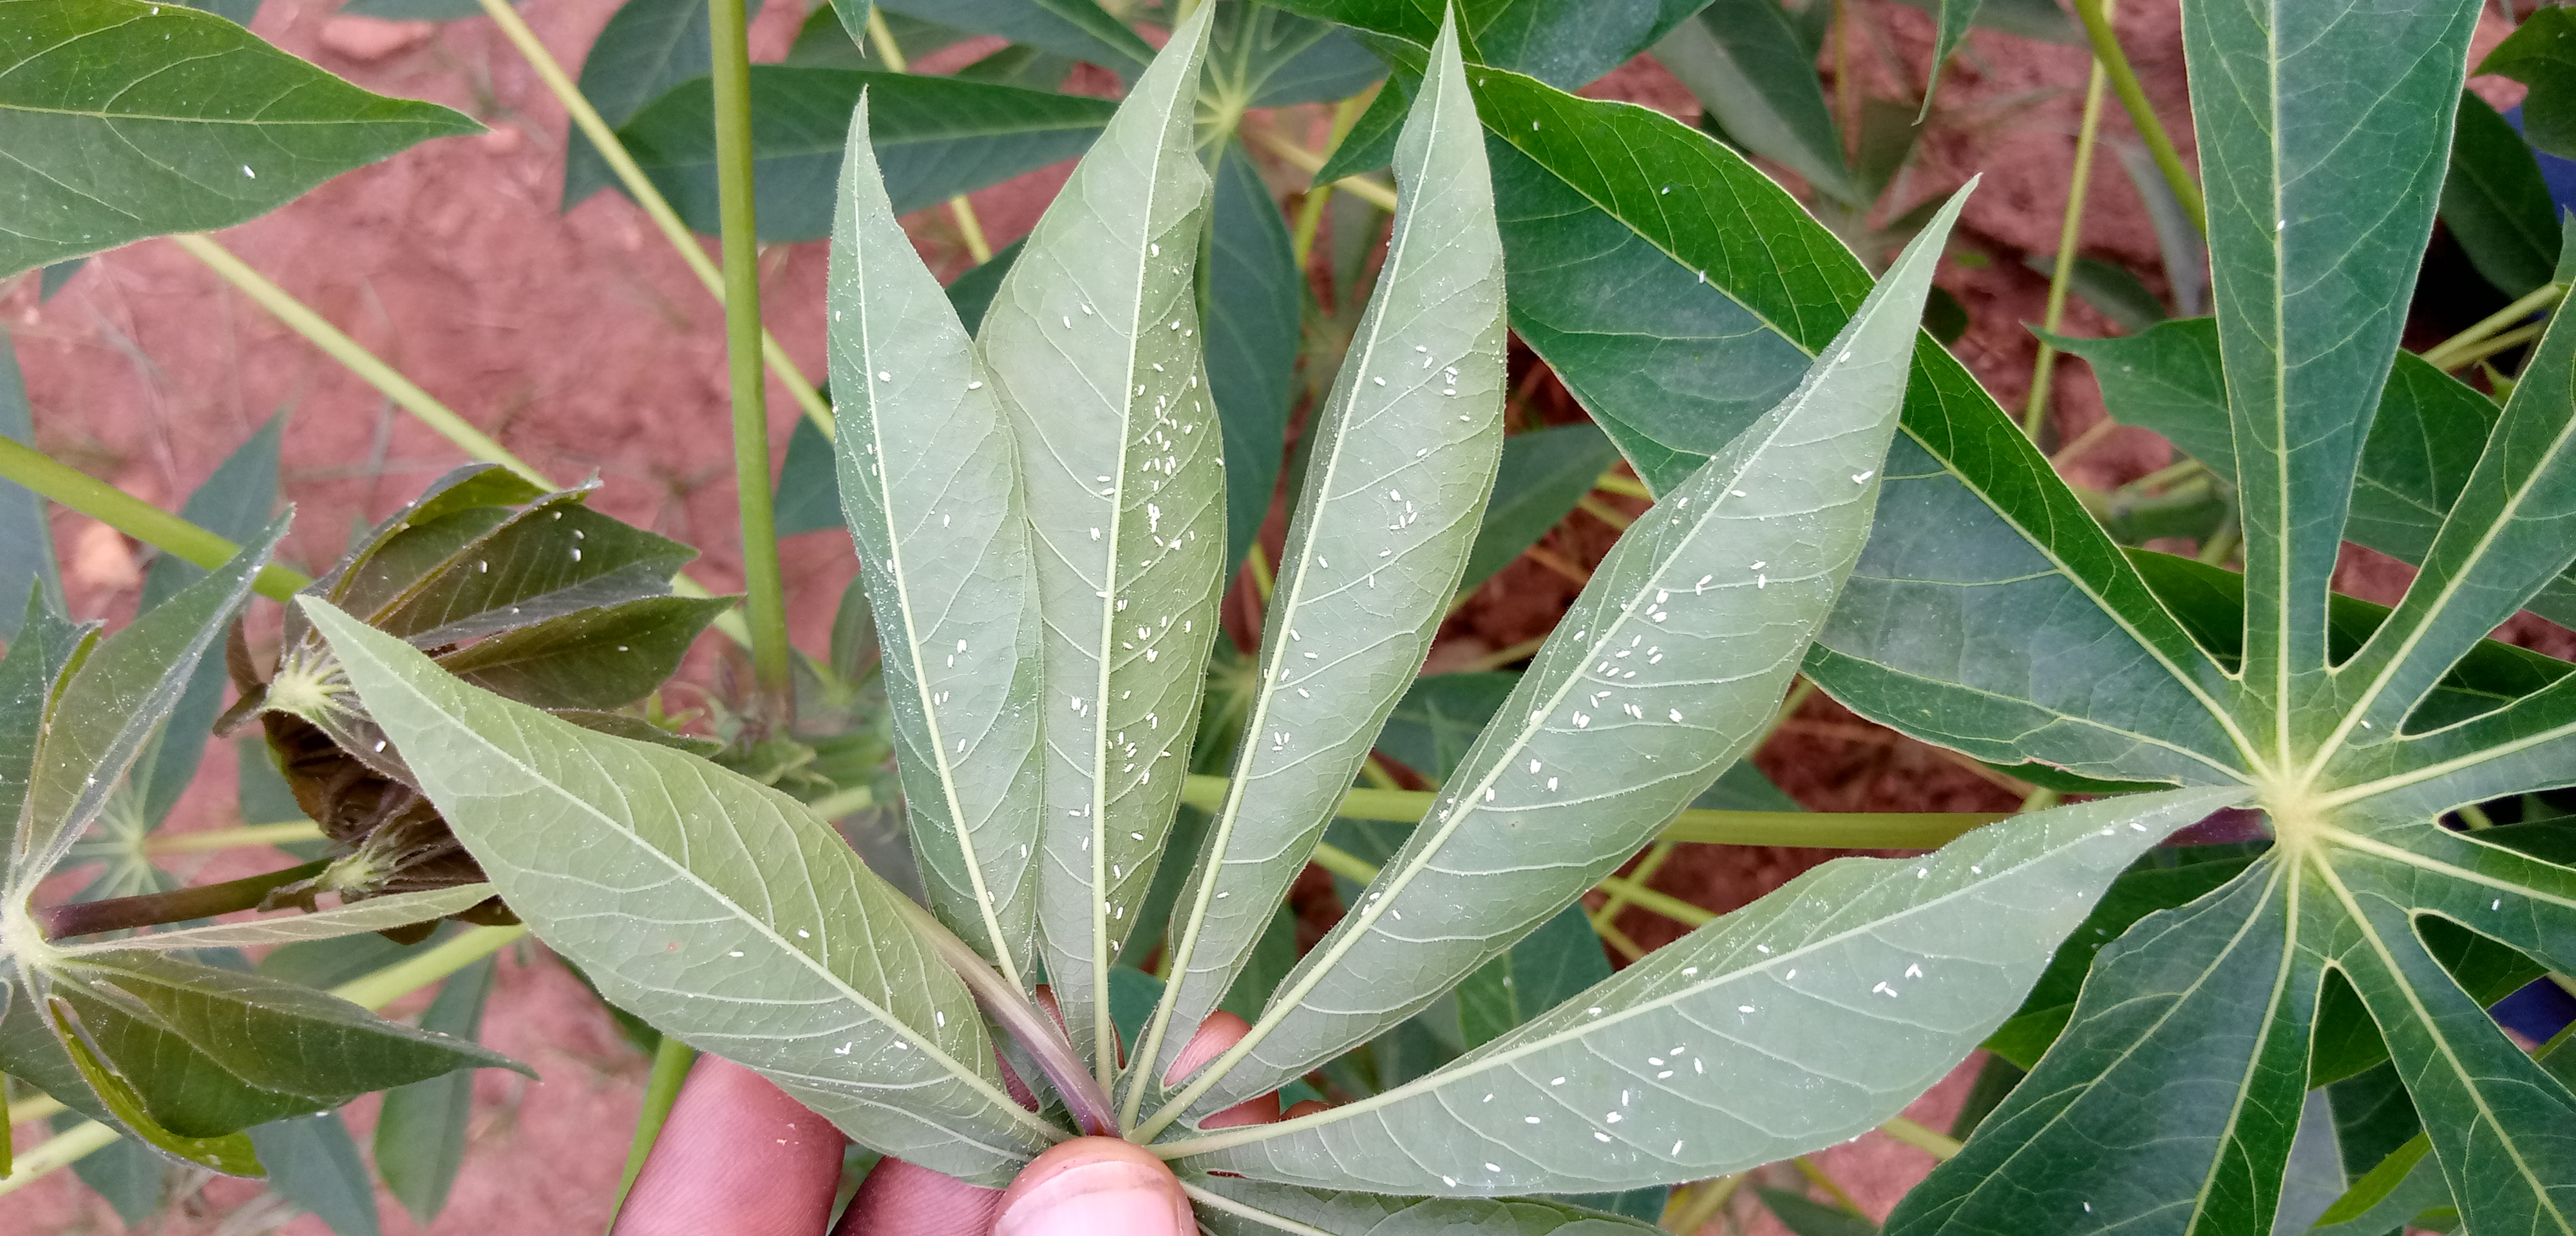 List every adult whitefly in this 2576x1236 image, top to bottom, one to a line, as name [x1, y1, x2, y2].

whitefly [151, 6, 160, 15]
whitefly [1475, 77, 1486, 88]
whitefly [1531, 120, 1540, 133]
whitefly [241, 162, 258, 180]
whitefly [1660, 184, 1672, 198]
whitefly [2274, 216, 2288, 234]
whitefly [1149, 240, 1161, 259]
whitefly [1171, 266, 1182, 277]
whitefly [1697, 268, 1707, 285]
whitefly [1080, 301, 1094, 315]
whitefly [832, 306, 844, 323]
whitefly [1061, 314, 1074, 330]
whitefly [1169, 319, 1182, 332]
whitefly [1184, 328, 1195, 339]
whitefly [1414, 342, 1428, 353]
whitefly [1839, 350, 1852, 365]
whitefly [1421, 355, 1434, 370]
whitefly [1151, 362, 1165, 373]
whitefly [1443, 364, 1459, 375]
whitefly [878, 368, 893, 383]
whitefly [1444, 371, 1456, 386]
whitefly [1190, 373, 1199, 389]
whitefly [1372, 375, 1388, 388]
whitefly [967, 377, 985, 393]
whitefly [1137, 383, 1146, 396]
whitefly [1442, 387, 1457, 397]
whitefly [1159, 393, 1168, 408]
whitefly [1194, 398, 1203, 413]
whitefly [831, 403, 842, 416]
whitefly [1153, 405, 1161, 420]
whitefly [1458, 413, 1473, 424]
whitefly [1162, 416, 1171, 426]
whitefly [1170, 417, 1179, 431]
whitefly [1183, 421, 1193, 436]
whitefly [1155, 429, 1163, 445]
whitefly [1142, 433, 1152, 445]
whitefly [1162, 438, 1173, 453]
whitefly [865, 442, 875, 456]
whitefly [1414, 446, 1430, 458]
whitefly [1167, 454, 1179, 470]
whitefly [1153, 456, 1162, 472]
whitefly [1213, 456, 1225, 469]
whitefly [1142, 458, 1152, 473]
whitefly [1164, 460, 1172, 477]
whitefly [869, 462, 881, 478]
whitefly [1859, 469, 1874, 481]
whitefly [1851, 473, 1864, 485]
whitefly [1095, 474, 1113, 482]
whitefly [1152, 478, 1159, 494]
whitefly [1099, 486, 1116, 498]
whitefly [1392, 487, 1403, 501]
whitefly [1728, 488, 1748, 498]
whitefly [1388, 489, 1397, 502]
whitefly [1675, 494, 1690, 509]
whitefly [1404, 497, 1413, 514]
whitefly [1147, 501, 1155, 516]
whitefly [1153, 504, 1162, 520]
whitefly [553, 510, 564, 522]
whitefly [1407, 510, 1418, 526]
whitefly [940, 512, 954, 529]
whitefly [1399, 513, 1407, 529]
whitefly [1669, 517, 1681, 529]
whitefly [1151, 520, 1157, 534]
whitefly [1388, 523, 1401, 531]
whitefly [1090, 525, 1097, 541]
whitefly [1095, 526, 1102, 541]
whitefly [573, 528, 586, 541]
whitefly [1188, 529, 1197, 543]
whitefly [1152, 534, 1164, 548]
whitefly [1168, 537, 1182, 553]
whitefly [573, 546, 585, 563]
whitefly [1378, 547, 1393, 558]
whitefly [1316, 554, 1330, 570]
whitefly [1748, 556, 1768, 572]
whitefly [479, 557, 489, 575]
whitefly [885, 557, 895, 575]
whitefly [1139, 558, 1152, 569]
whitefly [251, 563, 265, 574]
whitefly [1756, 570, 1768, 590]
whitefly [1368, 572, 1376, 590]
whitefly [1699, 572, 1714, 585]
whitefly [1694, 582, 1704, 597]
whitefly [1656, 588, 1664, 601]
whitefly [1095, 589, 1108, 599]
whitefly [1661, 590, 1670, 604]
whitefly [1115, 598, 1123, 614]
whitefly [1123, 598, 1128, 611]
whitefly [1617, 601, 1631, 612]
whitefly [1645, 602, 1658, 615]
whitefly [1652, 610, 1669, 619]
whitefly [1160, 613, 1168, 628]
whitefly [1656, 615, 1668, 623]
whitefly [1183, 616, 1193, 637]
whitefly [1138, 625, 1146, 641]
whitefly [1145, 626, 1153, 639]
whitefly [1289, 628, 1302, 641]
whitefly [1571, 629, 1587, 642]
whitefly [1631, 632, 1642, 648]
whitefly [956, 637, 963, 655]
whitefly [962, 639, 969, 652]
whitefly [1594, 639, 1602, 650]
whitefly [1121, 641, 1135, 651]
whitefly [615, 643, 630, 654]
whitefly [1646, 644, 1660, 655]
whitefly [1145, 646, 1151, 661]
whitefly [1612, 648, 1631, 660]
whitefly [1151, 648, 1160, 664]
whitefly [1302, 650, 1319, 660]
whitefly [1647, 651, 1663, 666]
whitefly [946, 652, 955, 670]
whitefly [1597, 659, 1610, 675]
whitefly [1280, 665, 1291, 682]
whitefly [1606, 666, 1621, 678]
whitefly [1261, 666, 1269, 679]
whitefly [1623, 669, 1638, 680]
whitefly [1296, 686, 1310, 699]
whitefly [1122, 688, 1132, 701]
whitefly [942, 688, 951, 704]
whitefly [933, 689, 943, 706]
whitefly [1596, 689, 1612, 698]
whitefly [1589, 693, 1599, 709]
whitefly [1070, 695, 1076, 711]
whitefly [1076, 695, 1082, 711]
whitefly [1624, 702, 1631, 716]
whitefly [1079, 703, 1090, 721]
whitefly [1631, 704, 1643, 720]
whitefly [1529, 707, 1543, 722]
whitefly [1669, 707, 1683, 719]
whitefly [1571, 709, 1580, 725]
whitefly [1145, 711, 1155, 720]
whitefly [1667, 713, 1680, 723]
whitefly [1578, 714, 1586, 726]
whitefly [1151, 715, 1159, 730]
whitefly [1582, 715, 1591, 729]
whitefly [2358, 718, 2372, 730]
whitefly [1273, 729, 1282, 745]
whitefly [1117, 729, 1125, 746]
whitefly [1283, 731, 1292, 744]
whitefly [955, 737, 968, 756]
whitefly [374, 738, 388, 754]
whitefly [1107, 739, 1115, 751]
whitefly [1126, 741, 1137, 752]
whitefly [1271, 744, 1284, 752]
whitefly [1126, 747, 1138, 758]
whitefly [1159, 748, 1173, 758]
whitefly [1529, 756, 1535, 776]
whitefly [1535, 759, 1542, 772]
whitefly [1121, 760, 1137, 776]
whitefly [1141, 769, 1151, 787]
whitefly [1547, 774, 1553, 789]
whitefly [1552, 774, 1558, 792]
whitefly [86, 775, 100, 790]
whitefly [1481, 785, 1497, 804]
whitefly [1446, 796, 1456, 805]
whitefly [1082, 800, 1092, 819]
whitefly [1066, 808, 1082, 818]
whitefly [1437, 808, 1452, 822]
whitefly [2128, 820, 2150, 833]
whitefly [2099, 827, 2116, 838]
whitefly [1129, 830, 1146, 841]
whitefly [1079, 836, 1092, 853]
whitefly [1019, 841, 1028, 859]
whitefly [1111, 861, 1124, 885]
whitefly [1968, 864, 1982, 876]
whitefly [1915, 865, 1929, 880]
whitefly [987, 889, 998, 905]
whitefly [1215, 890, 1231, 901]
whitefly [1367, 891, 1383, 901]
whitefly [2490, 895, 2501, 915]
whitefly [1104, 899, 1113, 915]
whitefly [1359, 902, 1371, 915]
whitefly [1114, 905, 1123, 921]
whitefly [1390, 907, 1403, 922]
whitefly [795, 928, 811, 939]
whitefly [1110, 938, 1122, 951]
whitefly [1754, 941, 1771, 955]
whitefly [728, 948, 746, 959]
whitefly [1904, 962, 1918, 980]
whitefly [1678, 965, 1699, 976]
whitefly [1784, 965, 1799, 982]
whitefly [1915, 967, 1924, 979]
whitefly [1871, 980, 1888, 996]
whitefly [1884, 986, 1899, 999]
whitefly [1736, 1002, 1756, 1015]
whitefly [1587, 1006, 1602, 1015]
whitefly [936, 1009, 946, 1029]
whitefly [893, 1038, 909, 1051]
whitefly [833, 1039, 852, 1056]
whitefly [1668, 1044, 1687, 1056]
whitefly [1648, 1054, 1664, 1067]
whitefly [1692, 1055, 1707, 1076]
whitefly [1656, 1068, 1674, 1080]
whitefly [1549, 1075, 1568, 1087]
whitefly [1620, 1087, 1631, 1108]
whitefly [1481, 1091, 1495, 1103]
whitefly [315, 1109, 330, 1119]
whitefly [1606, 1110, 1619, 1118]
whitefly [1524, 1115, 1542, 1125]
whitefly [1606, 1115, 1624, 1126]
whitefly [1593, 1130, 1613, 1143]
whitefly [1669, 1138, 1684, 1157]
whitefly [1484, 1161, 1502, 1174]
whitefly [1440, 1172, 1458, 1188]
whitefly [2080, 1199, 2093, 1215]